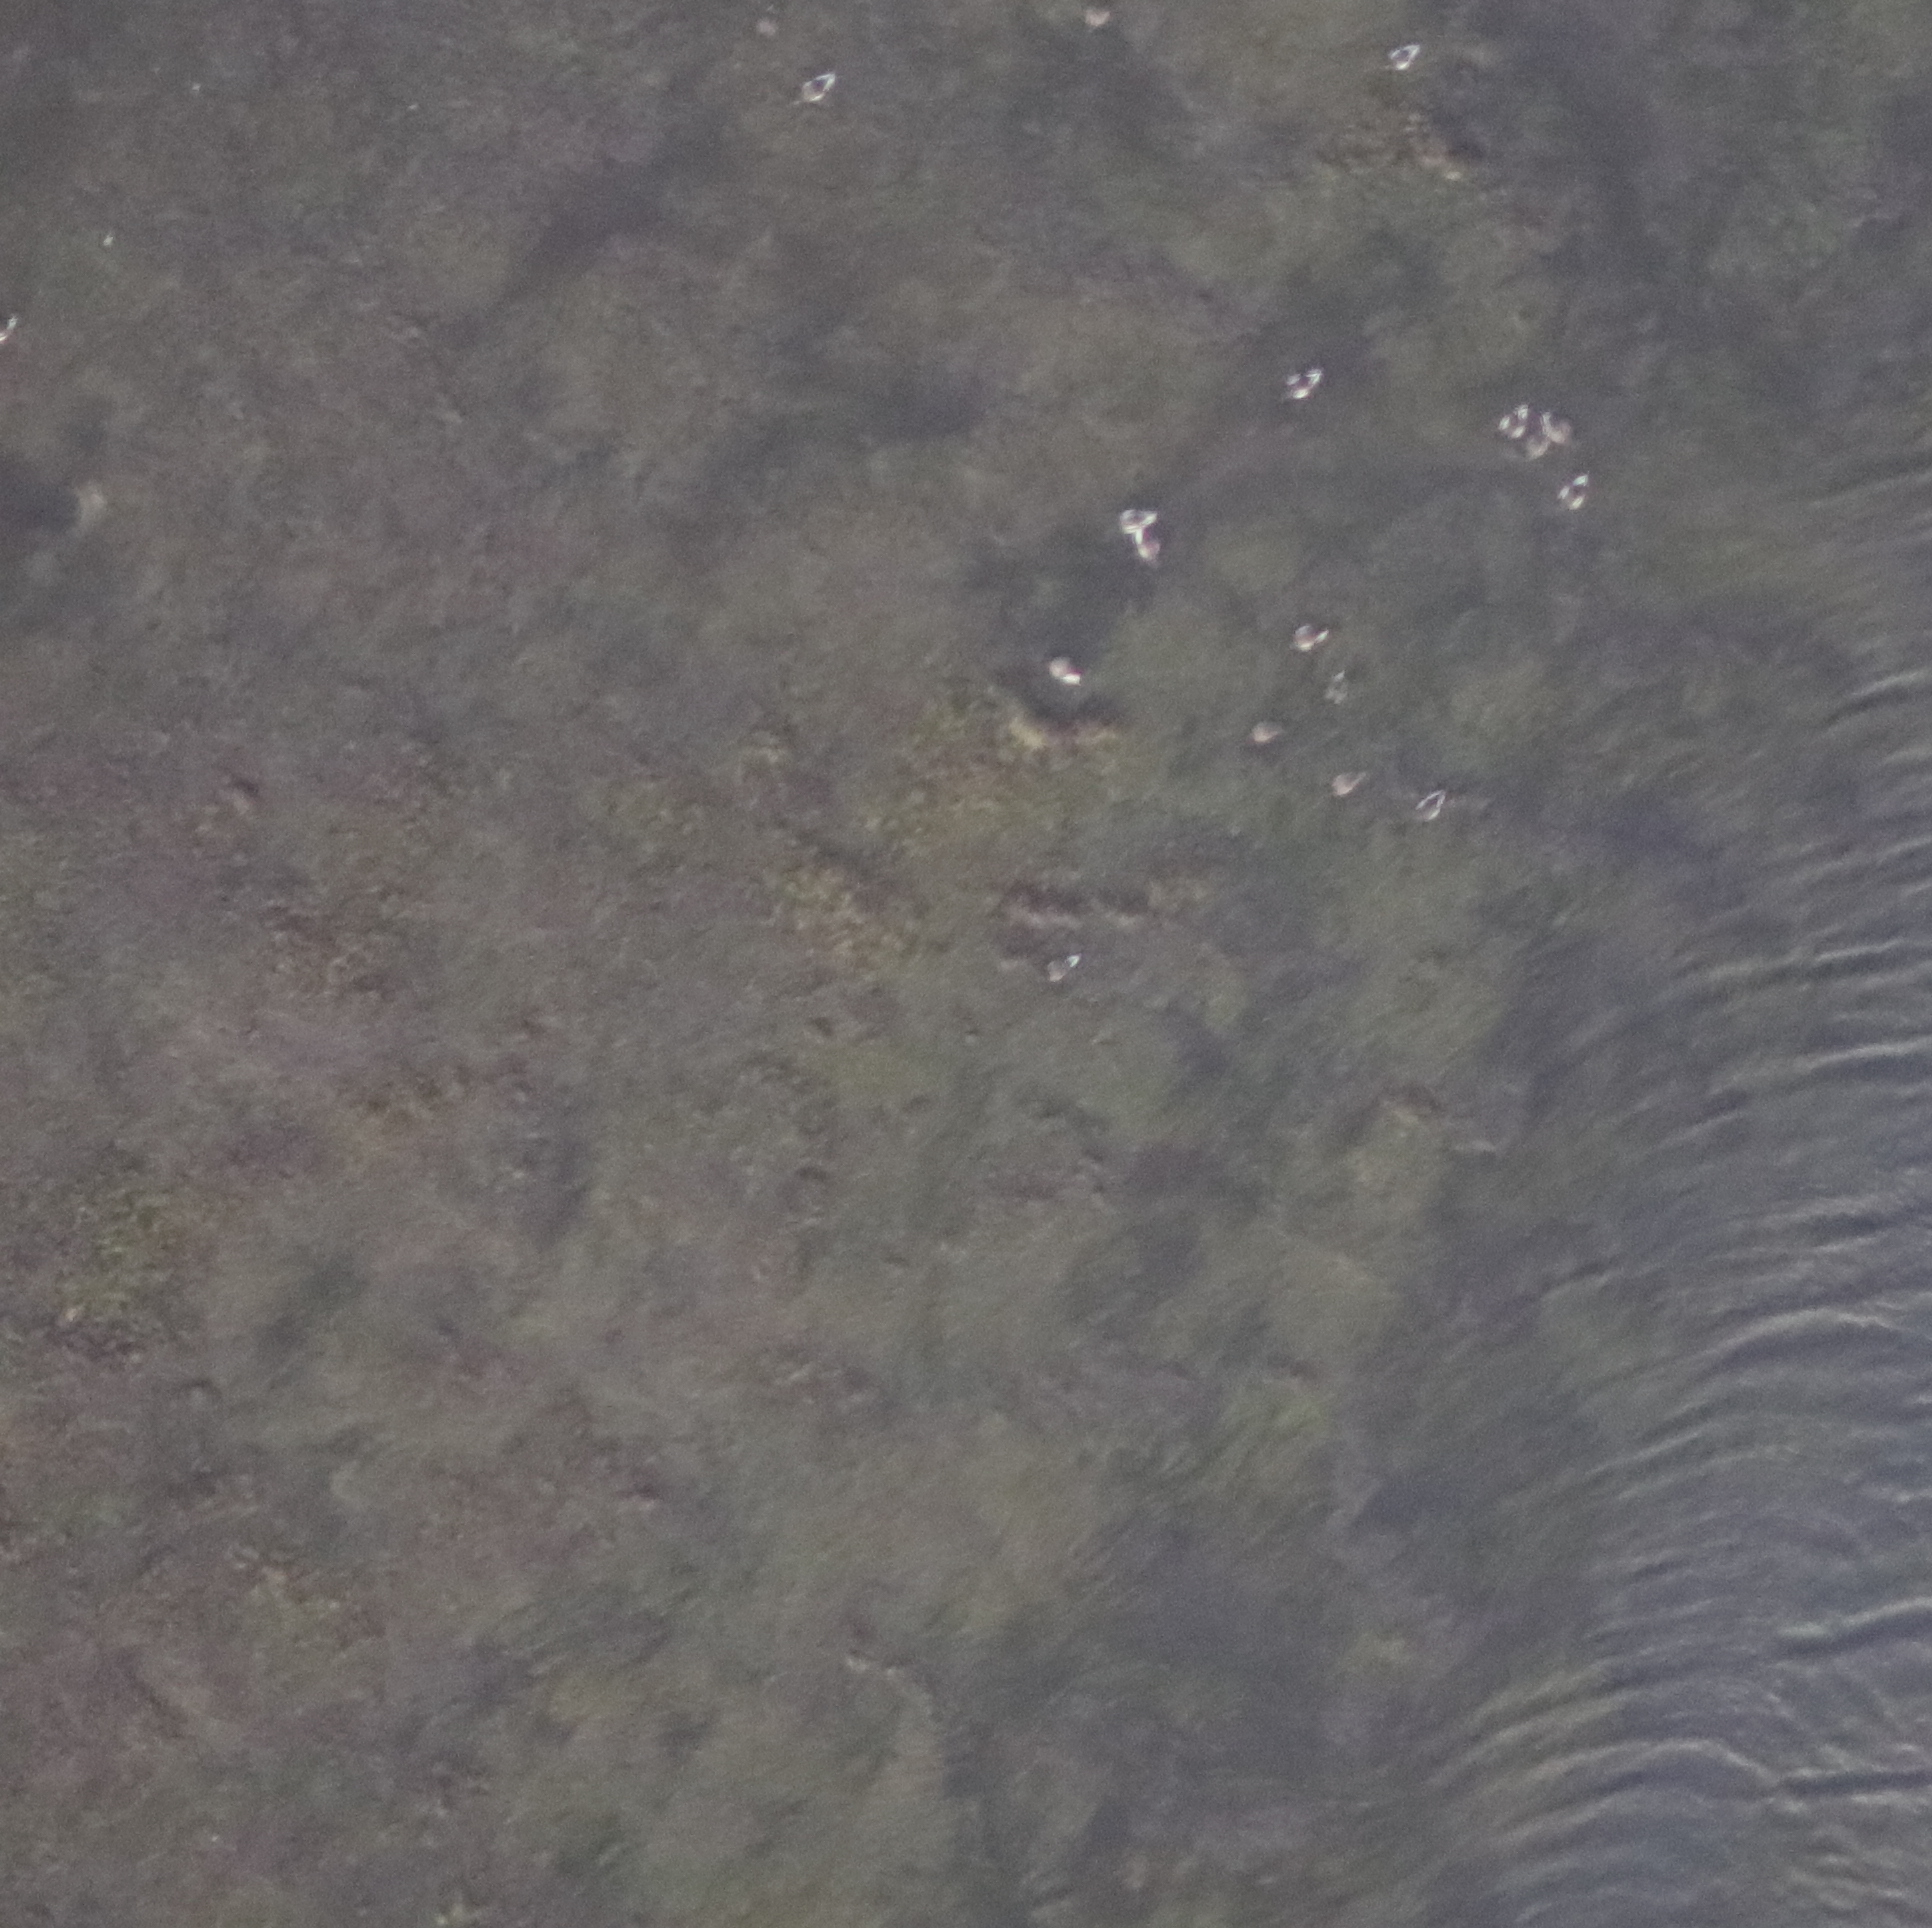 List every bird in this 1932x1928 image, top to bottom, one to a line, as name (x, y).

brant (1096, 14)
brant (1400, 55)
brant (812, 88)
brant (1303, 377)
brant (1512, 423)
brant (1543, 431)
brant (1578, 492)
brant (1144, 531)
brant (1308, 637)
brant (1062, 669)
brant (1341, 685)
brant (1263, 732)
brant (1348, 783)
brant (1433, 813)
brant (1067, 967)